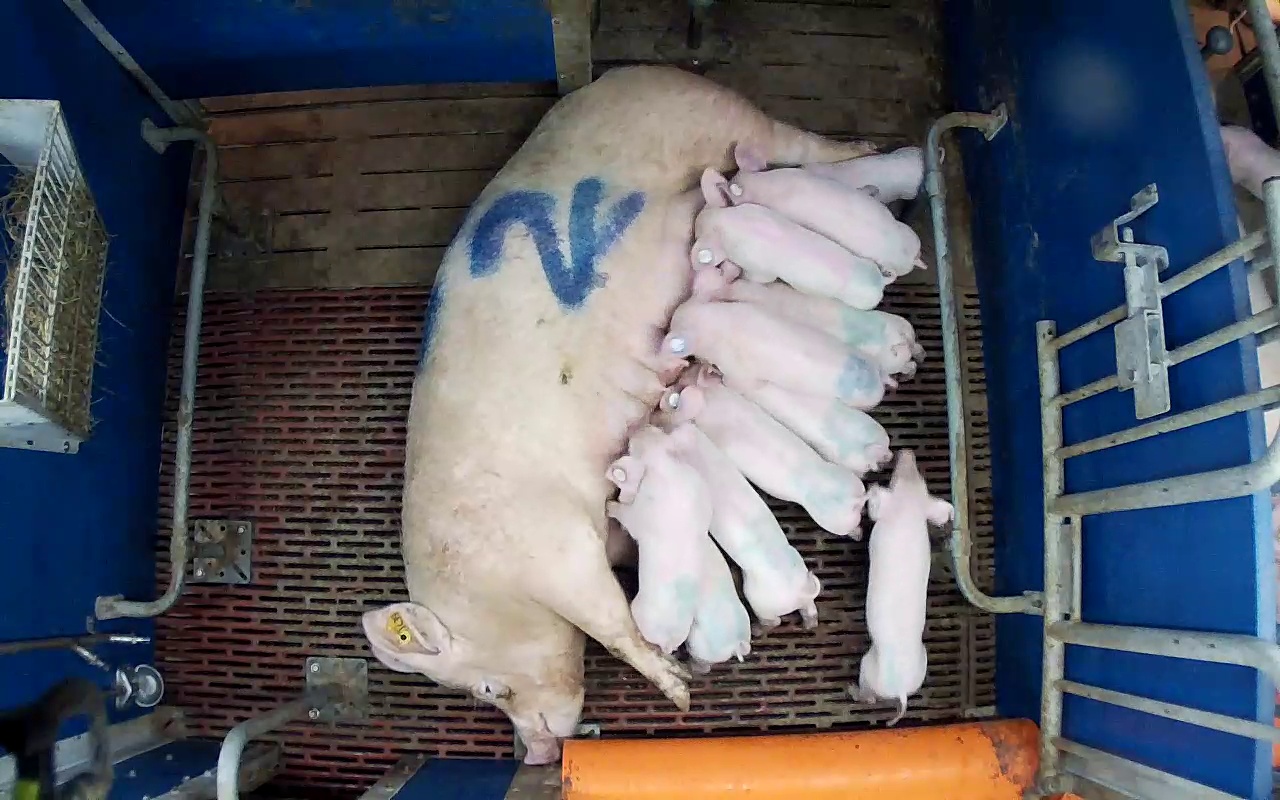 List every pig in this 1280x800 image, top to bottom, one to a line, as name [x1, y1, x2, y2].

pig [359, 65, 883, 768]
pig [1219, 125, 1280, 204]
pig [715, 142, 927, 279]
pig [800, 144, 946, 203]
pig [688, 169, 894, 310]
pig [691, 261, 927, 380]
pig [660, 292, 900, 413]
pig [660, 364, 869, 542]
pig [719, 369, 895, 478]
pig [647, 387, 823, 633]
pig [607, 420, 715, 658]
pig [846, 446, 957, 726]
pig [685, 536, 753, 677]